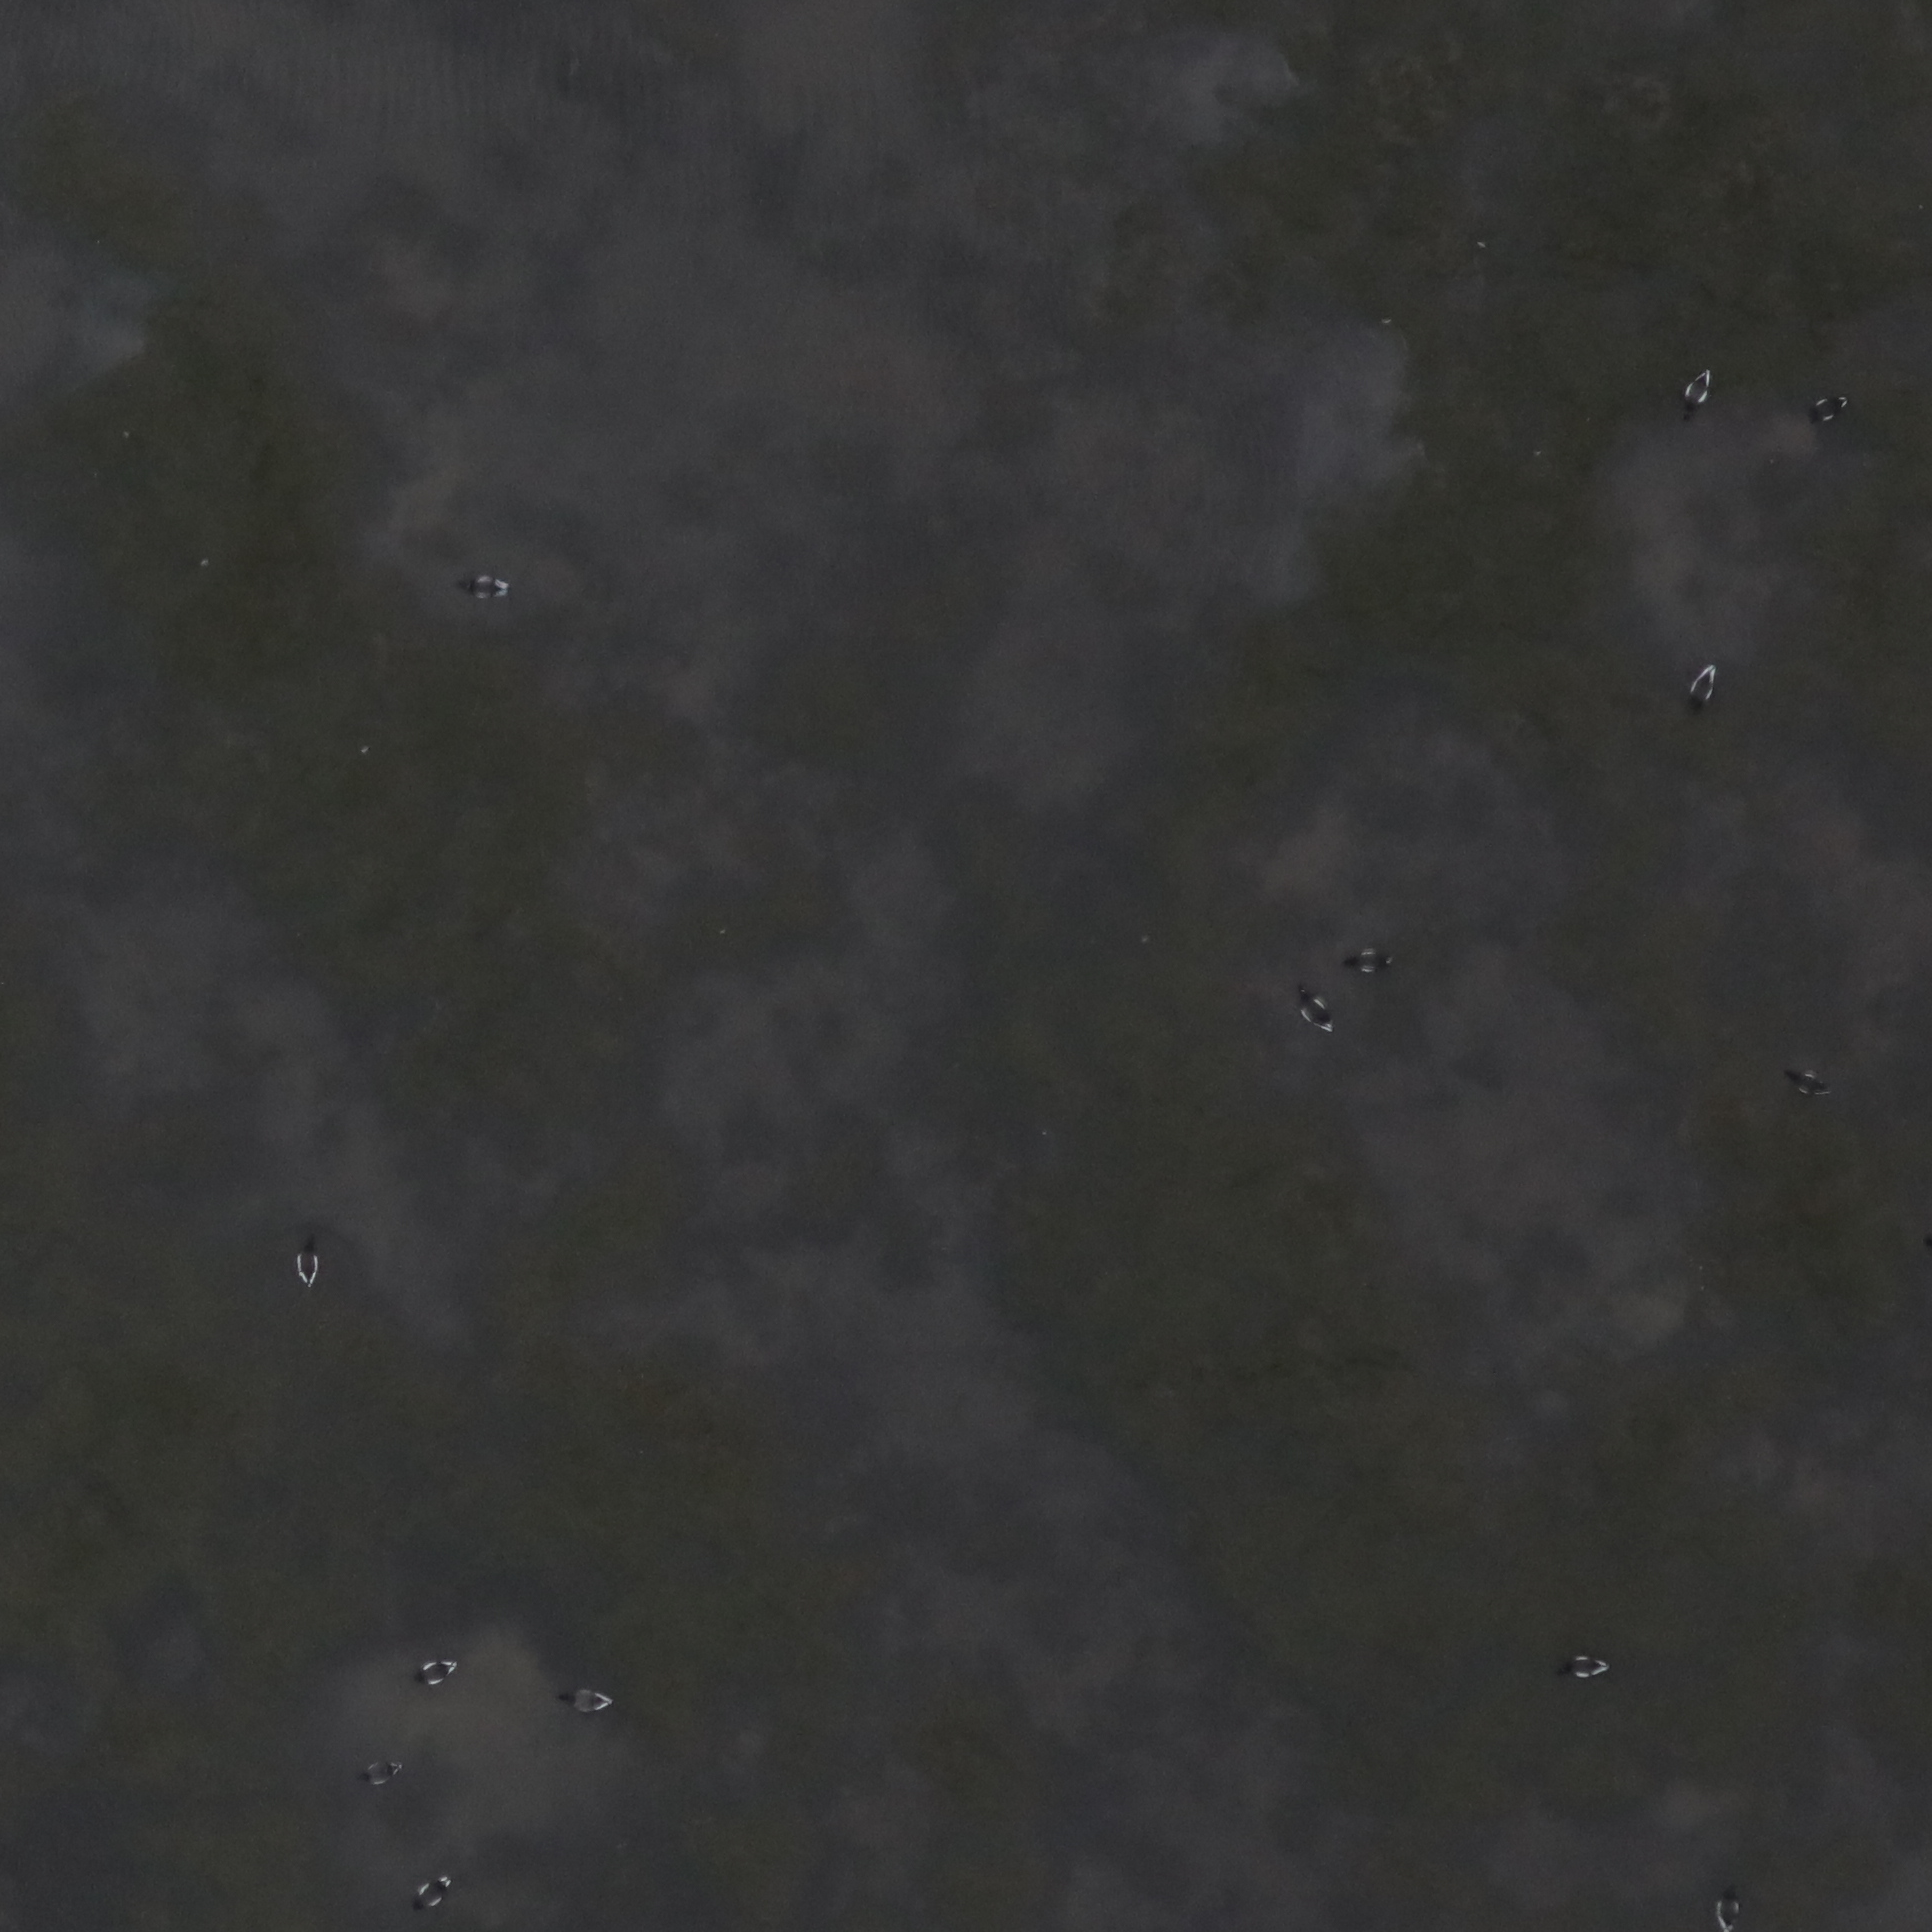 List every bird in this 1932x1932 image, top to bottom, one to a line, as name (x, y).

brant (1698, 392)
brant (1827, 409)
brant (484, 587)
brant (1703, 690)
brant (1368, 962)
brant (1316, 1014)
brant (1809, 1081)
brant (306, 1263)
brant (1585, 1668)
brant (439, 1669)
brant (588, 1700)
brant (387, 1781)
brant (430, 1894)
brant (1728, 1911)